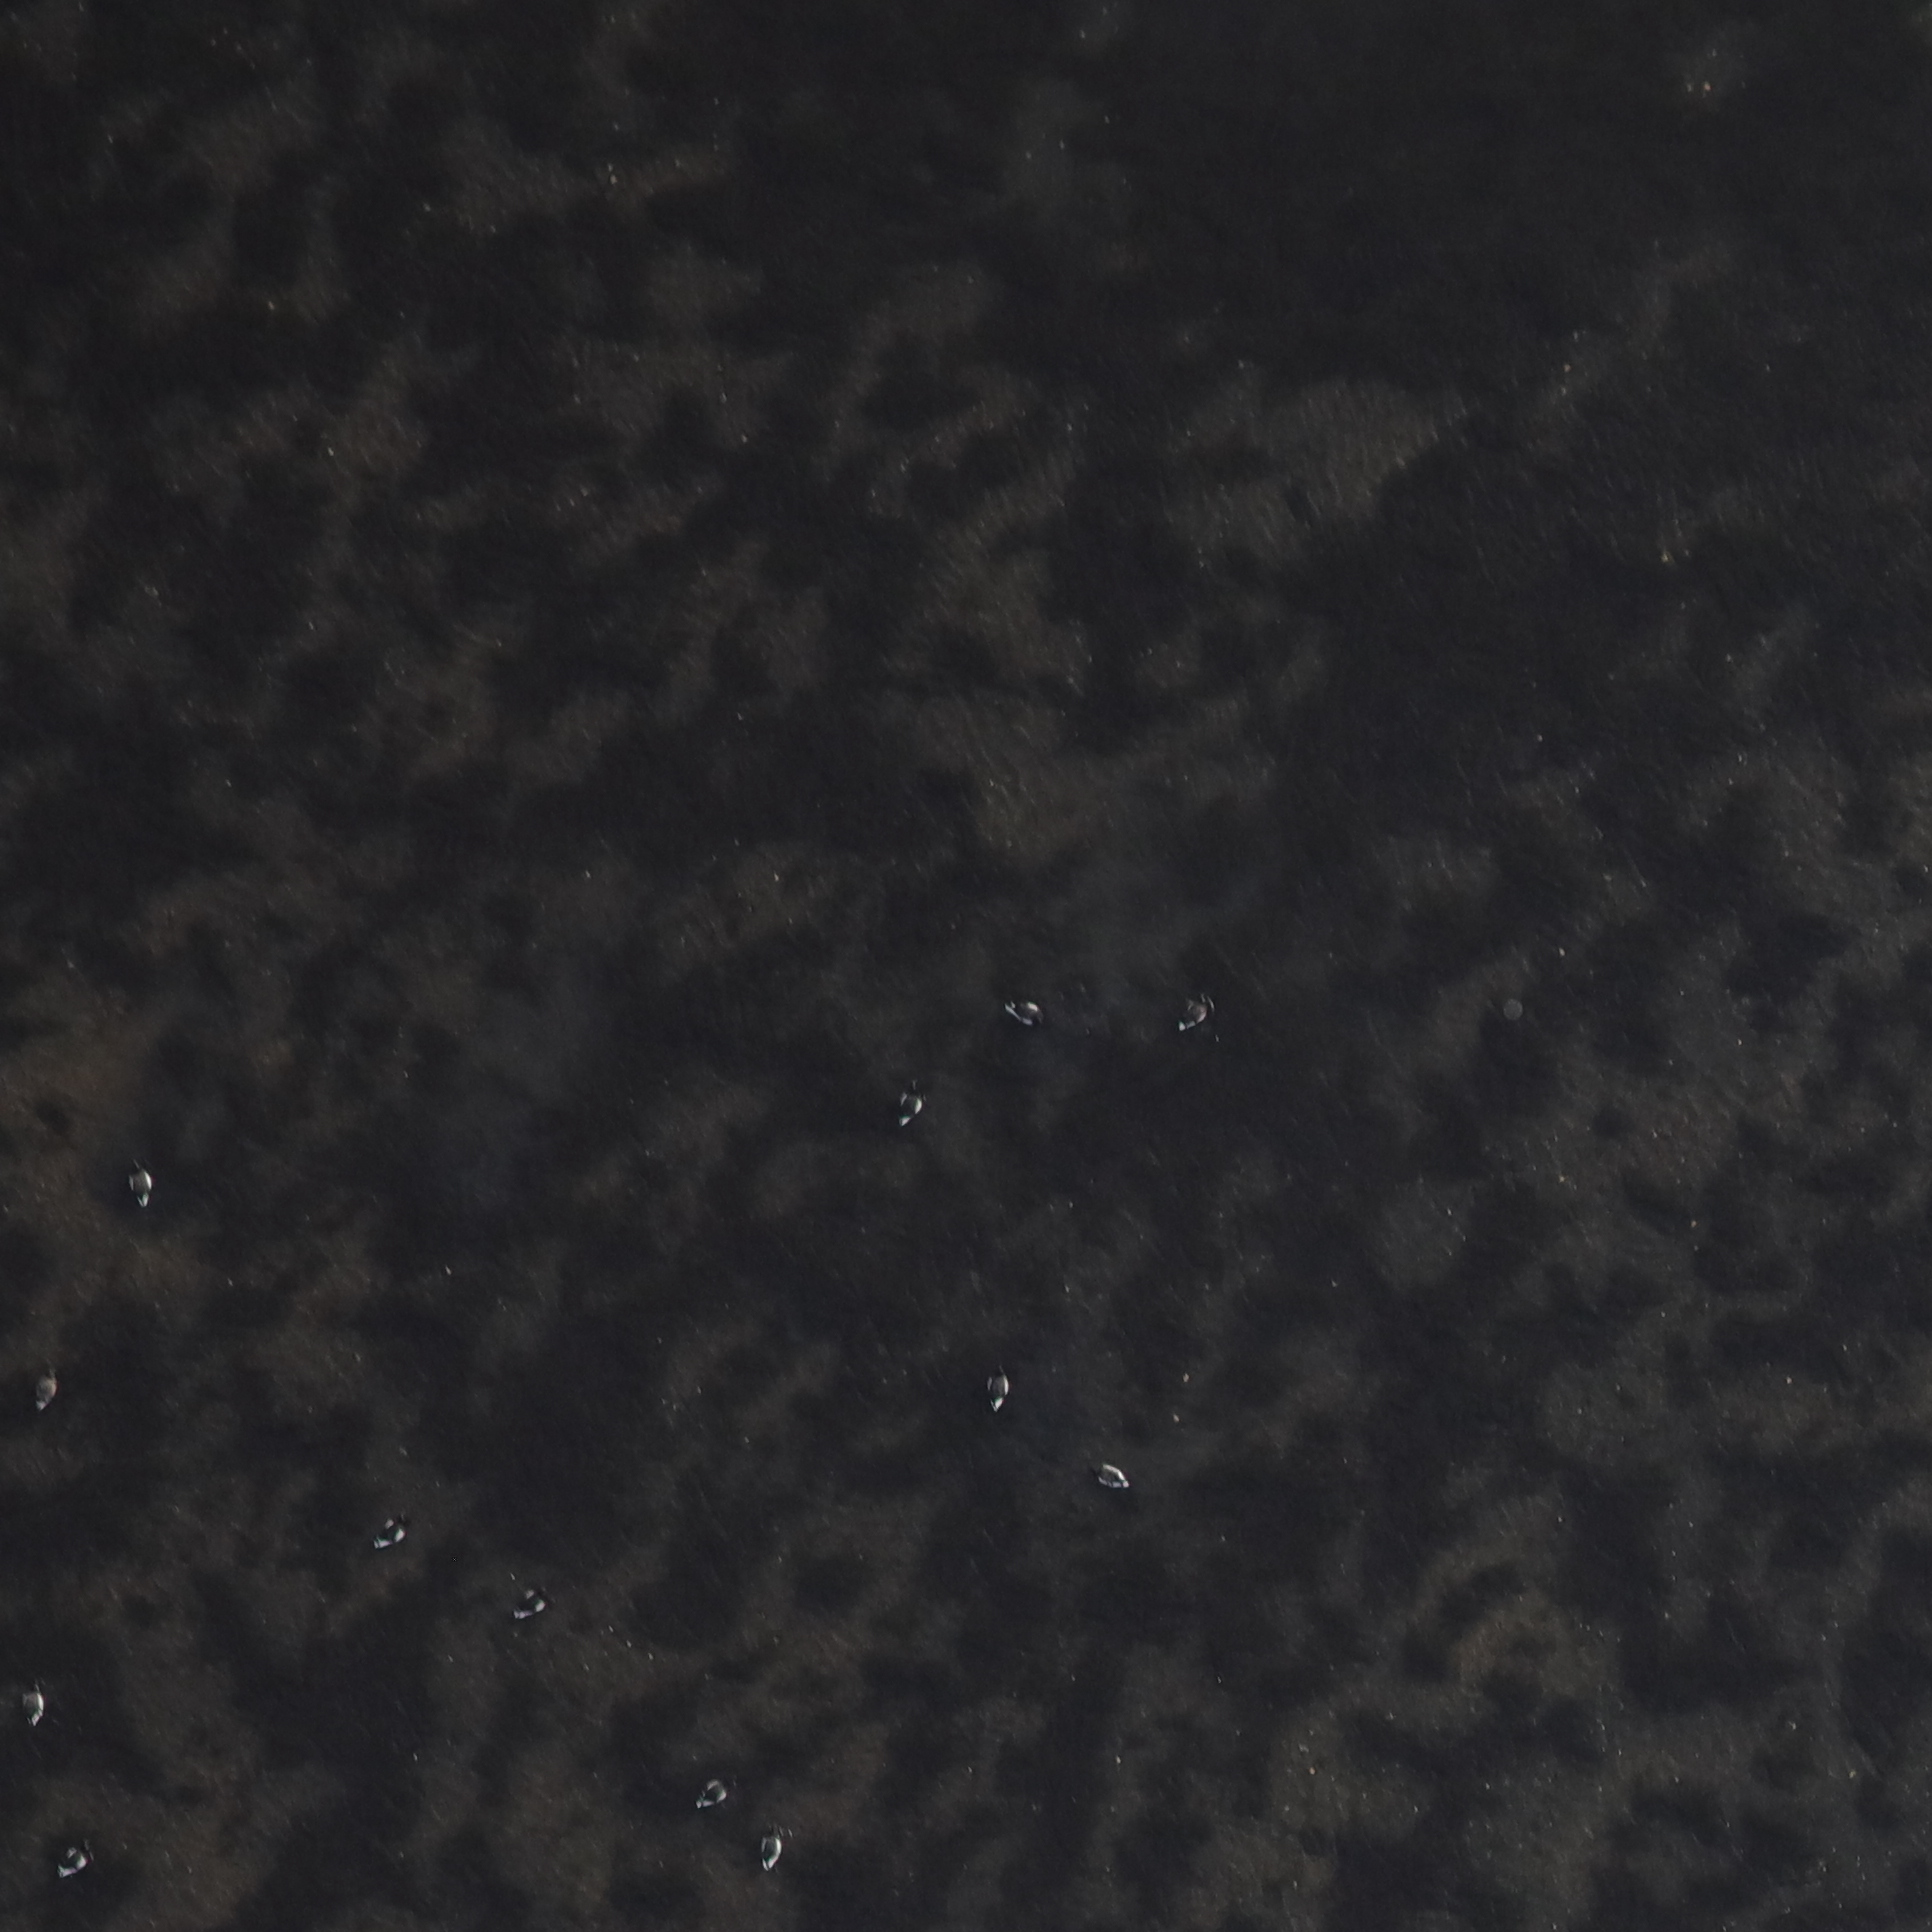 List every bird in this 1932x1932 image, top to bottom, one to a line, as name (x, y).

brant (1197, 1010)
brant (1026, 1013)
brant (912, 1106)
brant (140, 1182)
brant (998, 1387)
brant (45, 1391)
brant (1110, 1476)
brant (391, 1532)
brant (529, 1603)
brant (31, 1706)
brant (714, 1793)
brant (772, 1849)
brant (73, 1862)